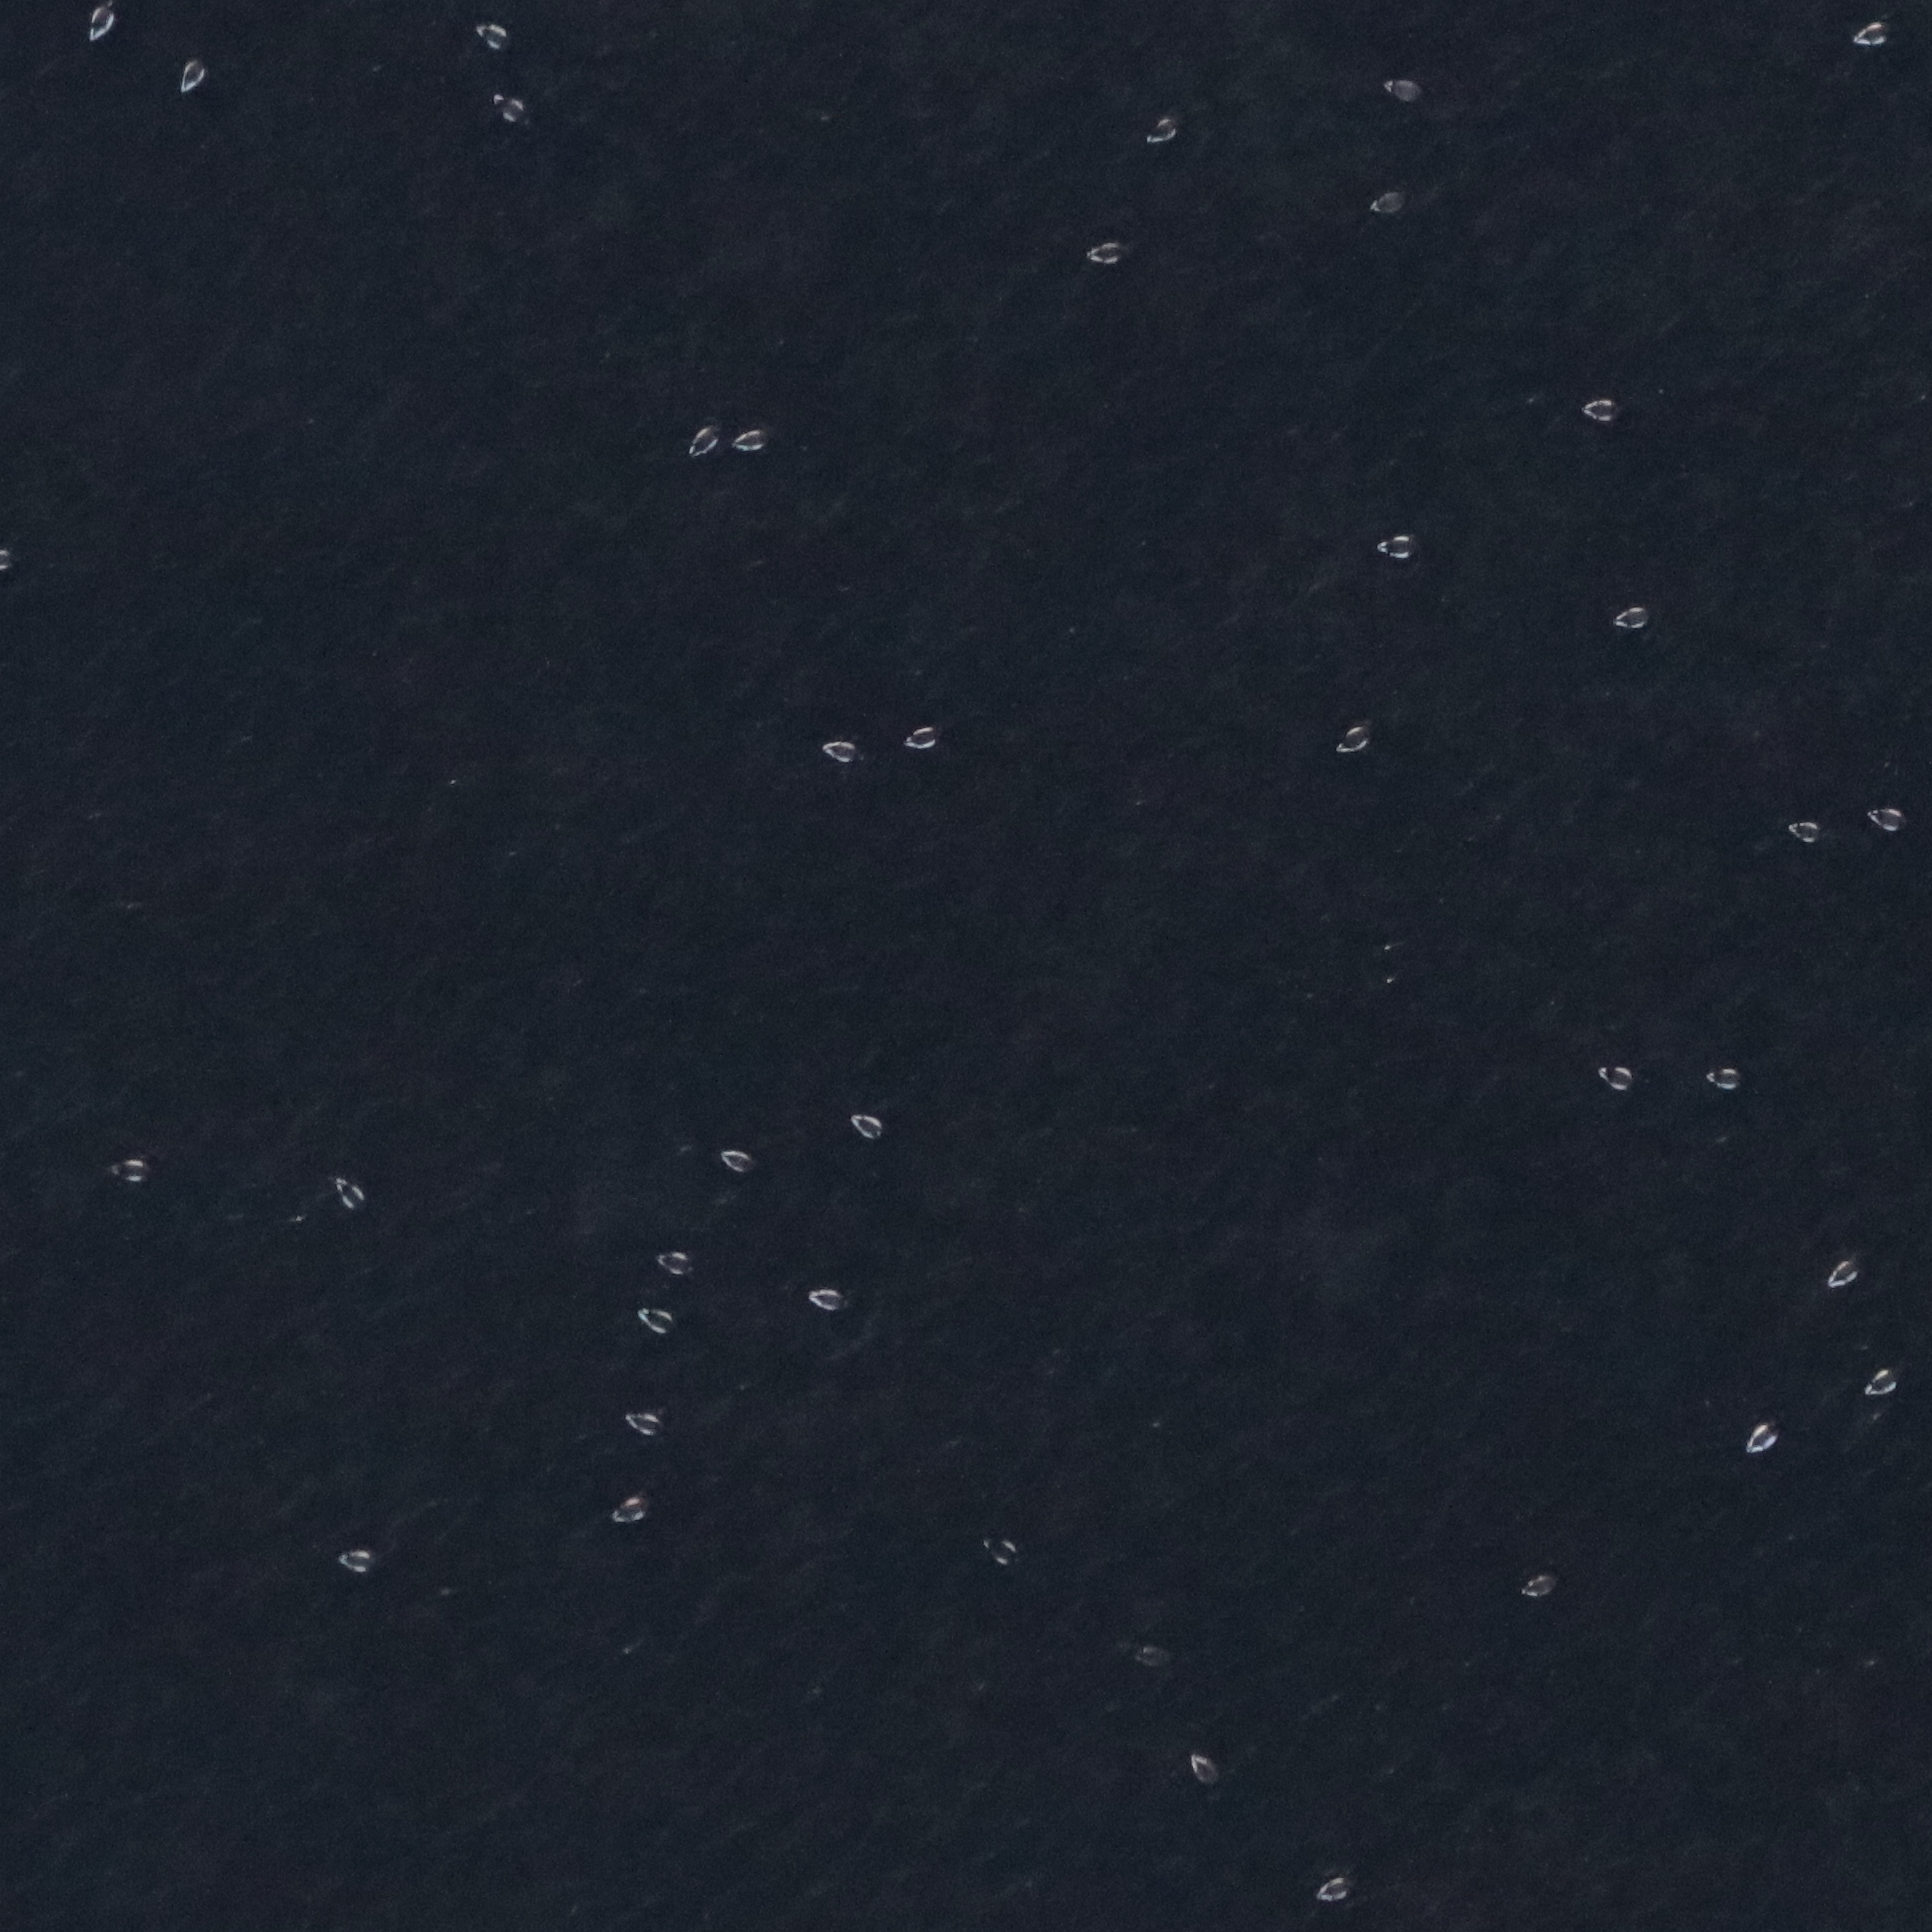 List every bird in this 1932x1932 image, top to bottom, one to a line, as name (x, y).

brant (102, 18)
brant (1875, 34)
brant (494, 38)
brant (191, 74)
brant (1406, 91)
brant (510, 109)
brant (1163, 130)
brant (1391, 201)
brant (1110, 252)
brant (1603, 411)
brant (751, 437)
brant (704, 439)
brant (1398, 547)
brant (1, 561)
brant (1635, 618)
brant (923, 737)
brant (1355, 740)
brant (841, 752)
brant (1889, 819)
brant (1807, 831)
brant (1619, 1077)
brant (1726, 1078)
brant (868, 1127)
brant (738, 1162)
brant (132, 1170)
brant (351, 1195)
brant (676, 1263)
brant (1847, 1271)
brant (829, 1299)
brant (657, 1319)
brant (1882, 1383)
brant (646, 1424)
brant (1764, 1437)
brant (631, 1509)
brant (1002, 1551)
brant (360, 1561)
brant (1541, 1584)
brant (1152, 1658)
brant (1208, 1772)
brant (1337, 1889)